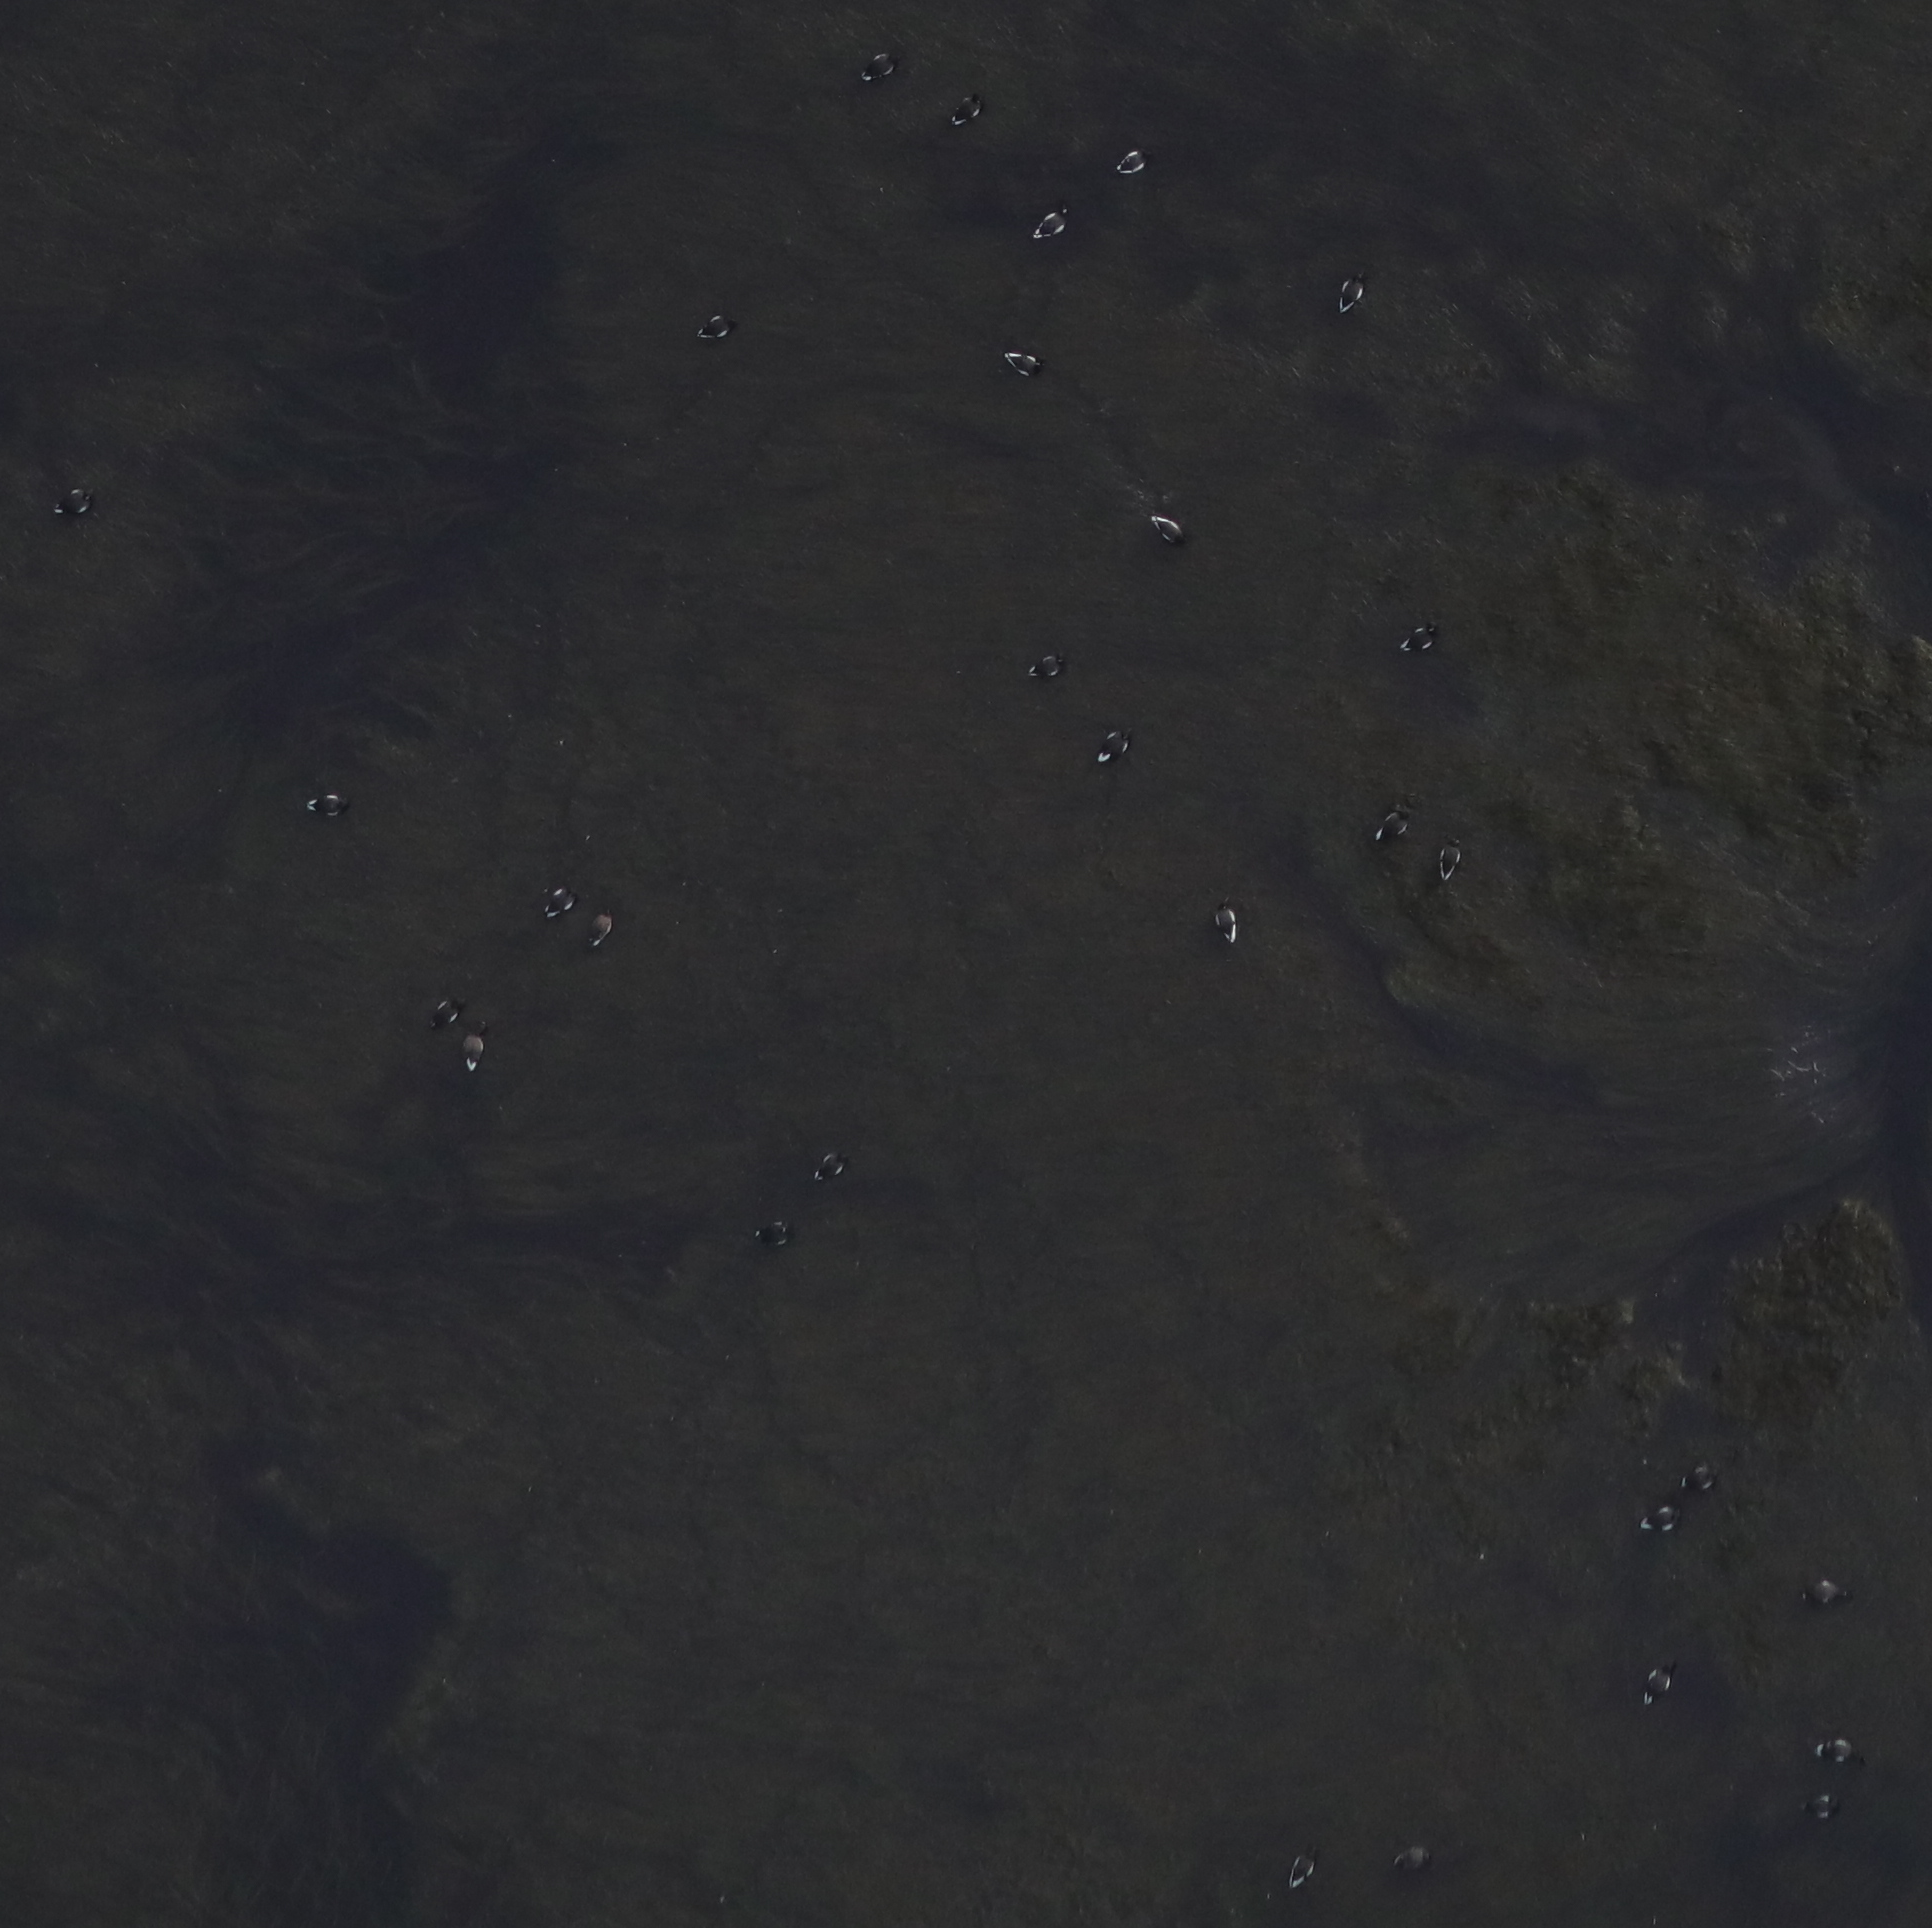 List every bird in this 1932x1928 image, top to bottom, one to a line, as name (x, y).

brant (880, 65)
brant (965, 110)
brant (1136, 160)
brant (1056, 225)
brant (1349, 291)
brant (720, 323)
brant (1026, 364)
brant (77, 500)
brant (1168, 528)
brant (1419, 637)
brant (1047, 667)
brant (1114, 746)
brant (330, 804)
brant (1393, 823)
brant (1449, 858)
brant (559, 903)
brant (1225, 920)
brant (601, 926)
brant (444, 1013)
brant (474, 1044)
brant (830, 1165)
brant (771, 1234)
brant (1695, 1479)
brant (1659, 1518)
brant (1825, 1591)
brant (1657, 1682)
brant (1839, 1750)
brant (1823, 1802)
brant (1411, 1856)
brant (1305, 1866)